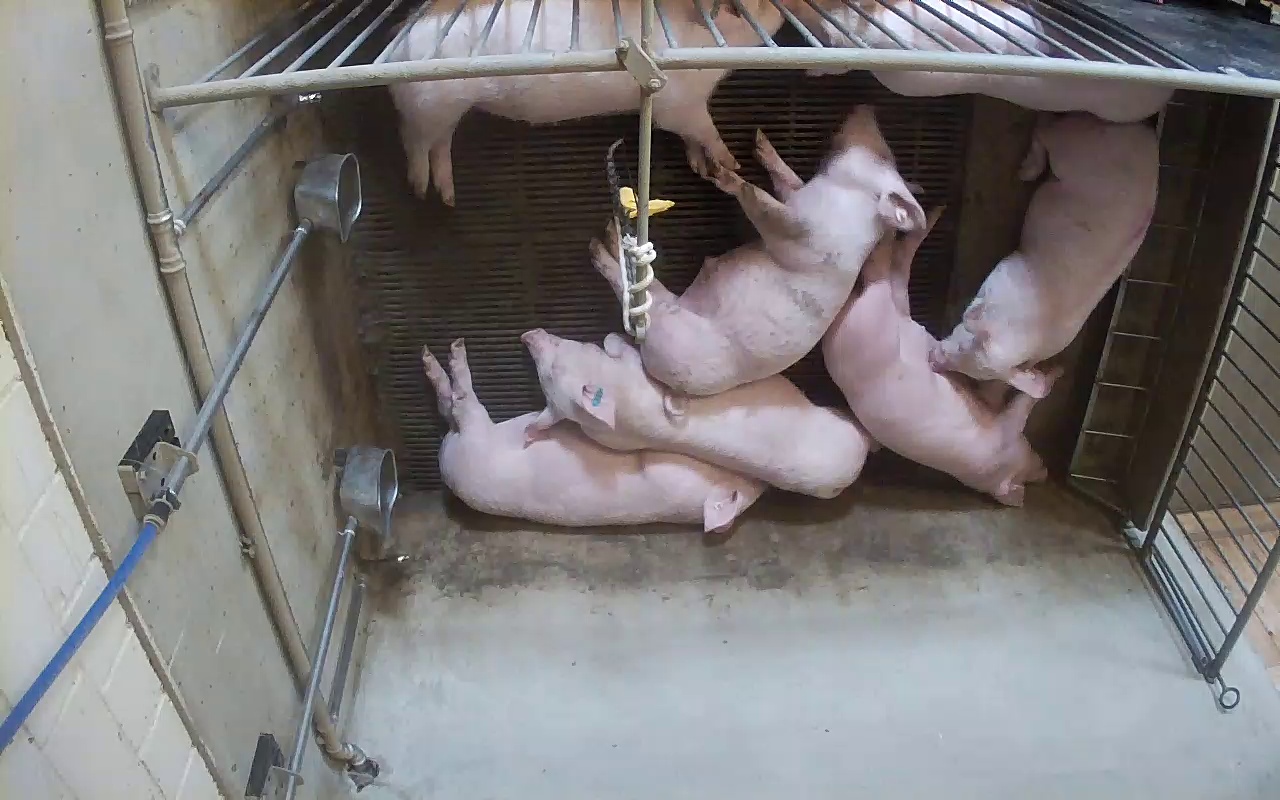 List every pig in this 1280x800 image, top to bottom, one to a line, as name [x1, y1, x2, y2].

pig [388, 0, 785, 210]
pig [782, 1, 1179, 122]
pig [591, 106, 926, 416]
pig [932, 115, 1159, 398]
pig [822, 203, 1067, 510]
pig [522, 328, 882, 500]
pig [423, 335, 770, 537]